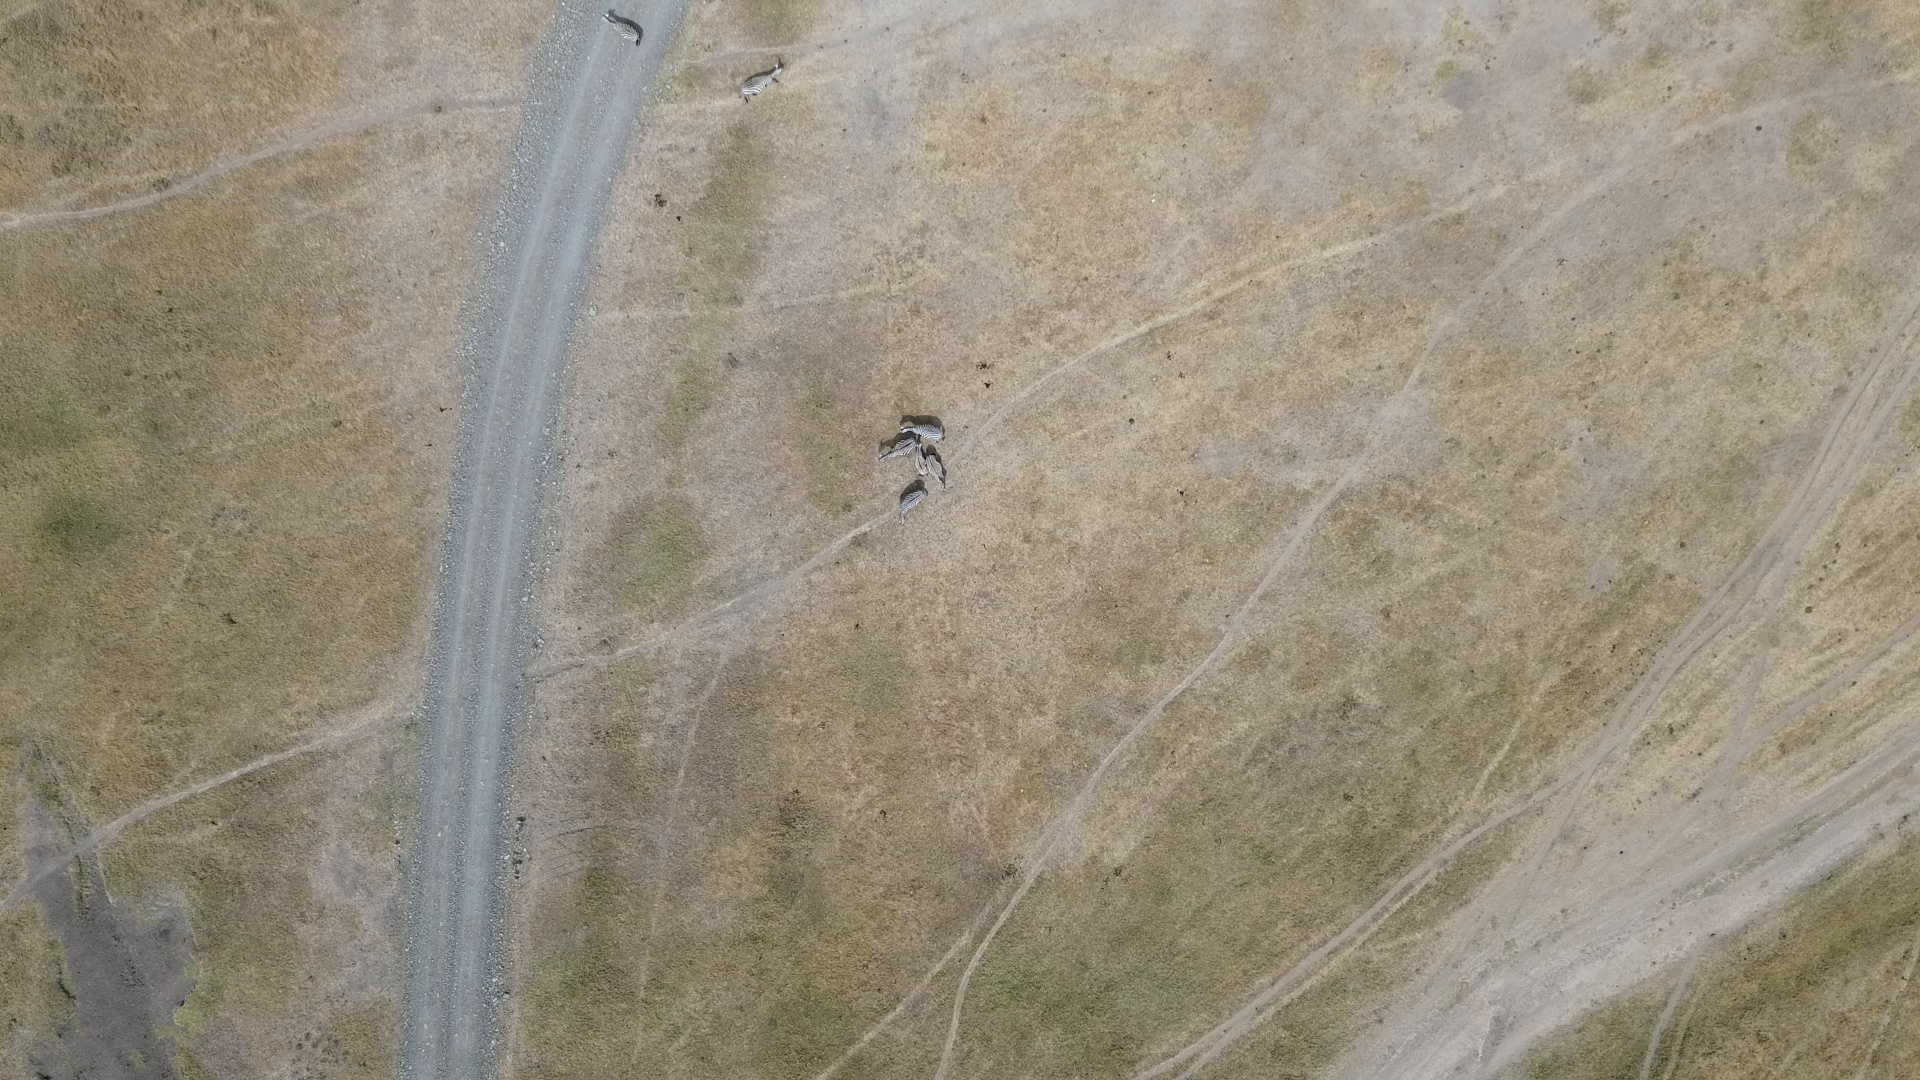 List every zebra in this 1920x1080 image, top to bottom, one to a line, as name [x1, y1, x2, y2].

zebra [600, 12, 642, 45]
zebra [739, 65, 785, 99]
zebra [900, 420, 945, 440]
zebra [877, 440, 916, 462]
zebra [912, 441, 928, 476]
zebra [928, 454, 949, 486]
zebra [896, 488, 925, 522]